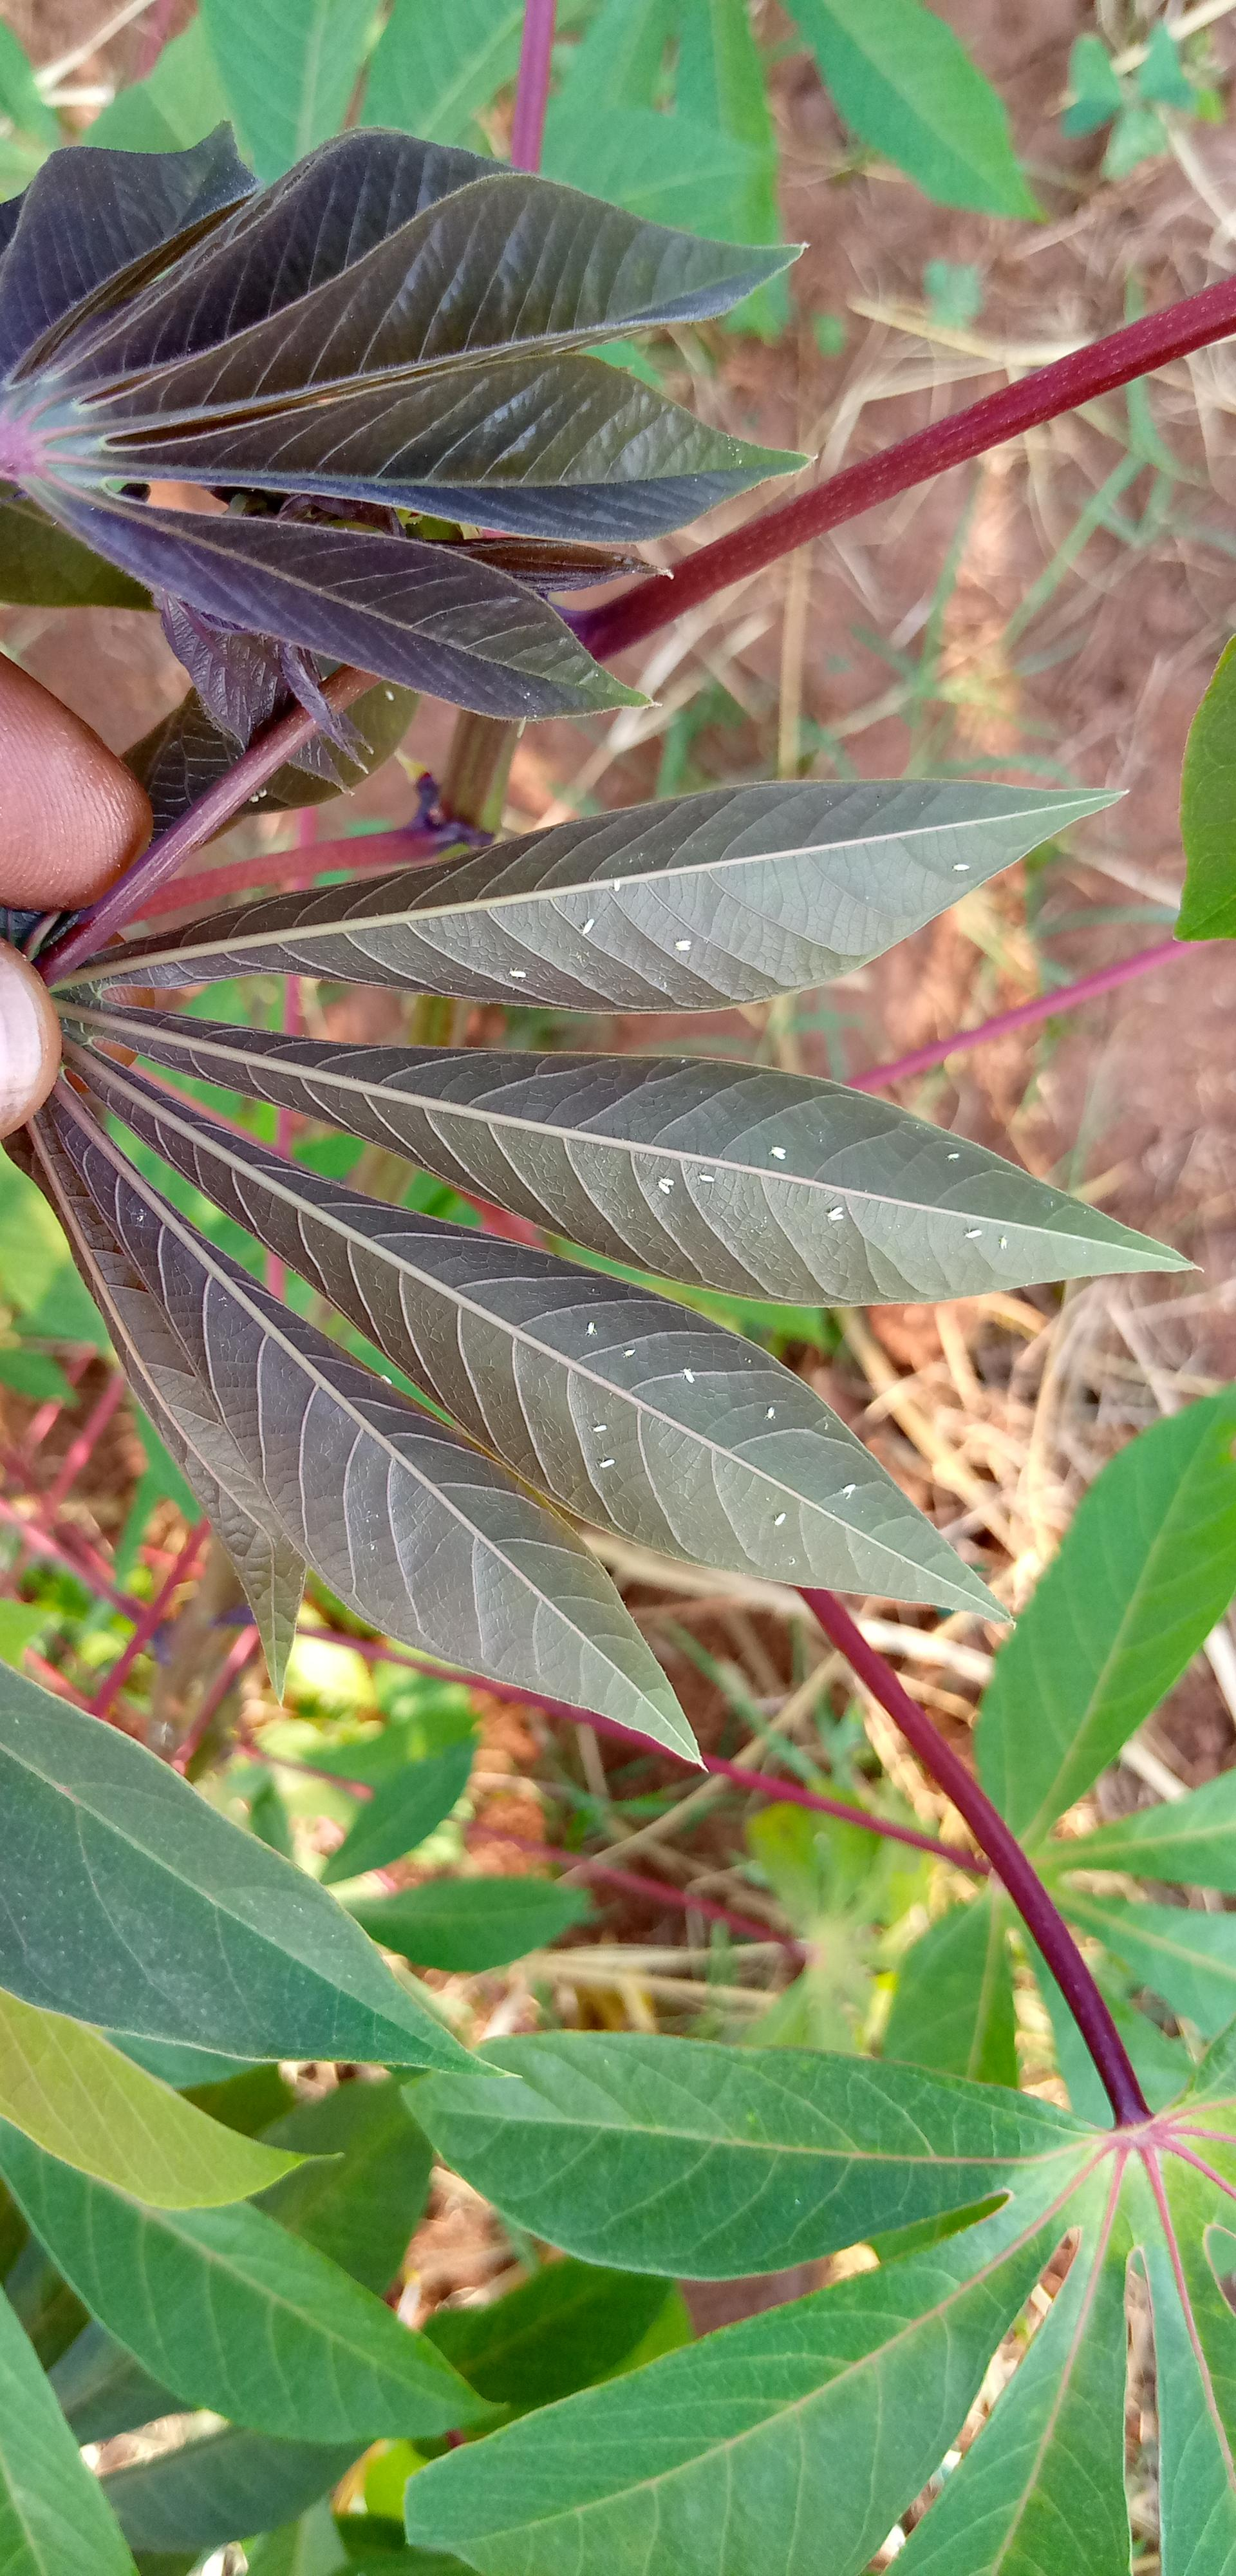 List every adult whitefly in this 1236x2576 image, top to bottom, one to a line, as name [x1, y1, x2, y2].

whitefly [382, 689, 399, 703]
whitefly [257, 789, 268, 799]
whitefly [249, 795, 259, 804]
whitefly [950, 860, 971, 873]
whitefly [612, 876, 623, 895]
whitefly [577, 916, 596, 936]
whitefly [671, 938, 691, 945]
whitefly [675, 945, 691, 952]
whitefly [506, 967, 529, 981]
whitefly [769, 1142, 787, 1161]
whitefly [945, 1149, 961, 1162]
whitefly [696, 1171, 716, 1186]
whitefly [658, 1176, 675, 1187]
whitefly [657, 1181, 672, 1197]
whitefly [825, 1205, 844, 1217]
whitefly [829, 1213, 844, 1224]
whitefly [959, 1226, 986, 1242]
whitefly [997, 1233, 1011, 1253]
whitefly [584, 1319, 597, 1336]
whitefly [619, 1347, 637, 1359]
whitefly [679, 1366, 696, 1387]
whitefly [379, 1372, 396, 1387]
whitefly [762, 1405, 778, 1421]
whitefly [586, 1422, 610, 1434]
whitefly [597, 1455, 618, 1470]
whitefly [837, 1480, 857, 1496]
whitefly [771, 1509, 787, 1528]